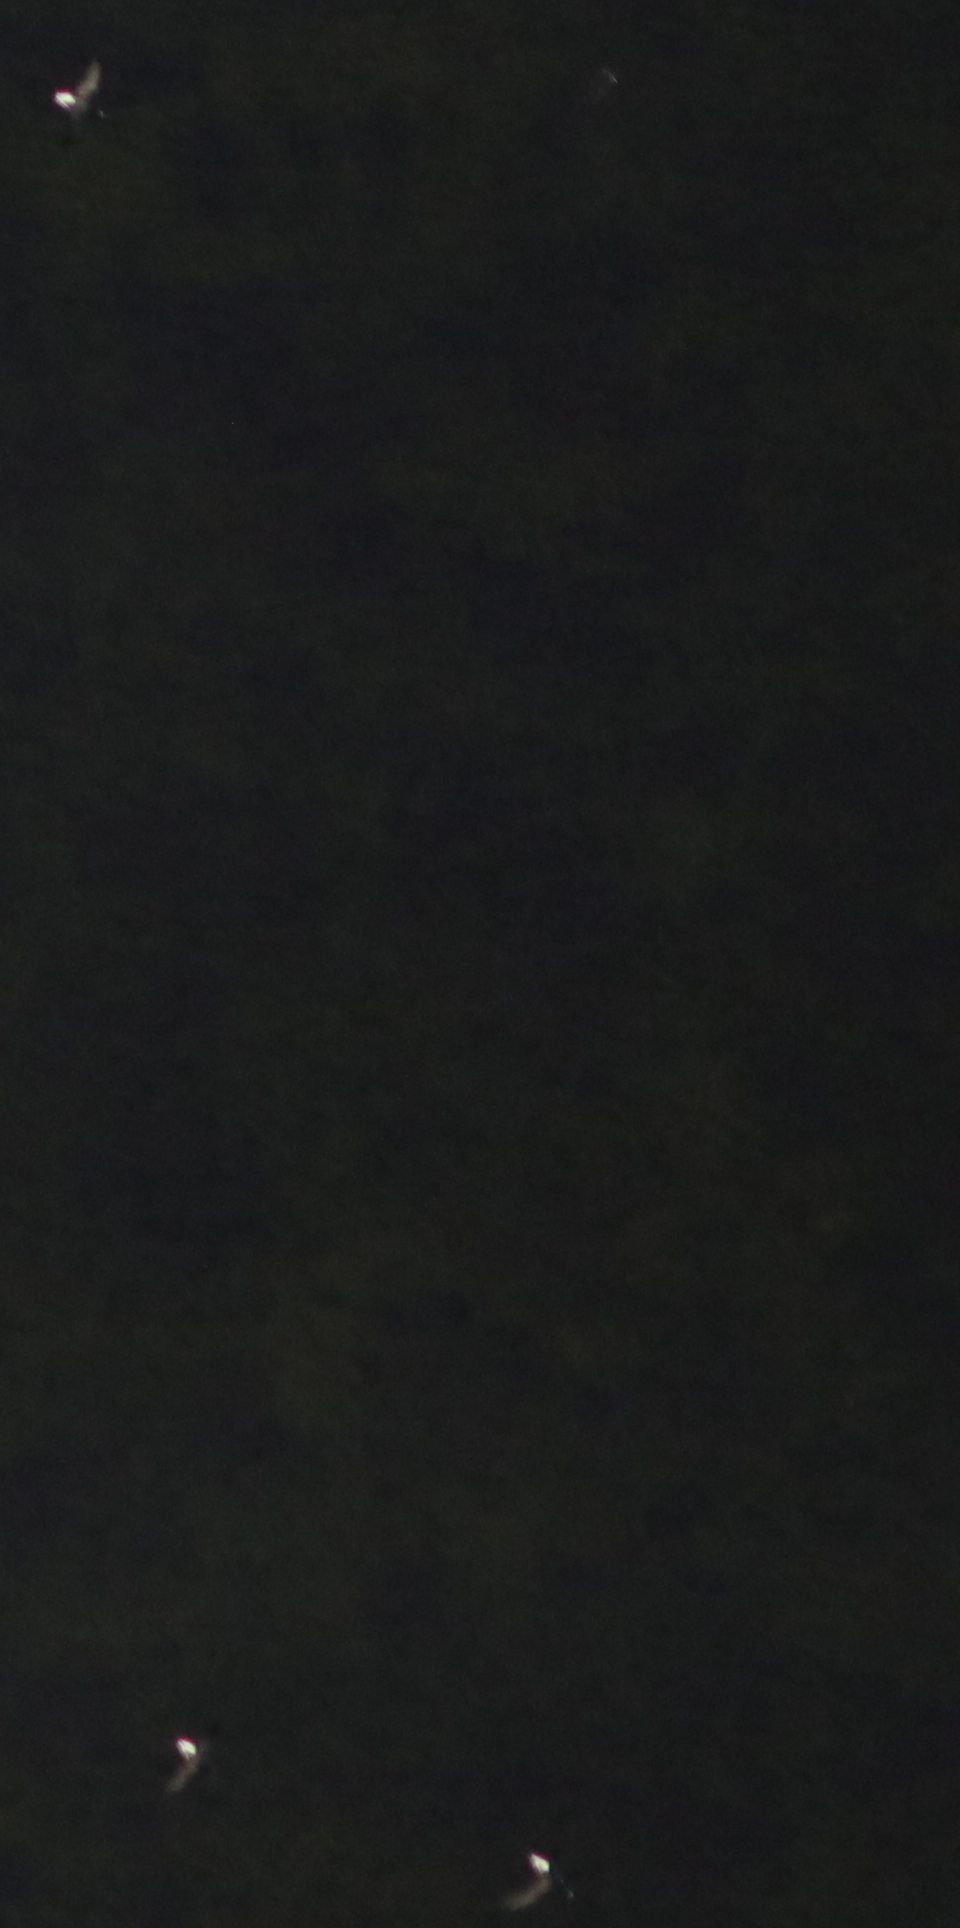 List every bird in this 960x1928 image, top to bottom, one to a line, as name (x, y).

brant (71, 103)
brant (198, 1759)
brant (552, 1871)